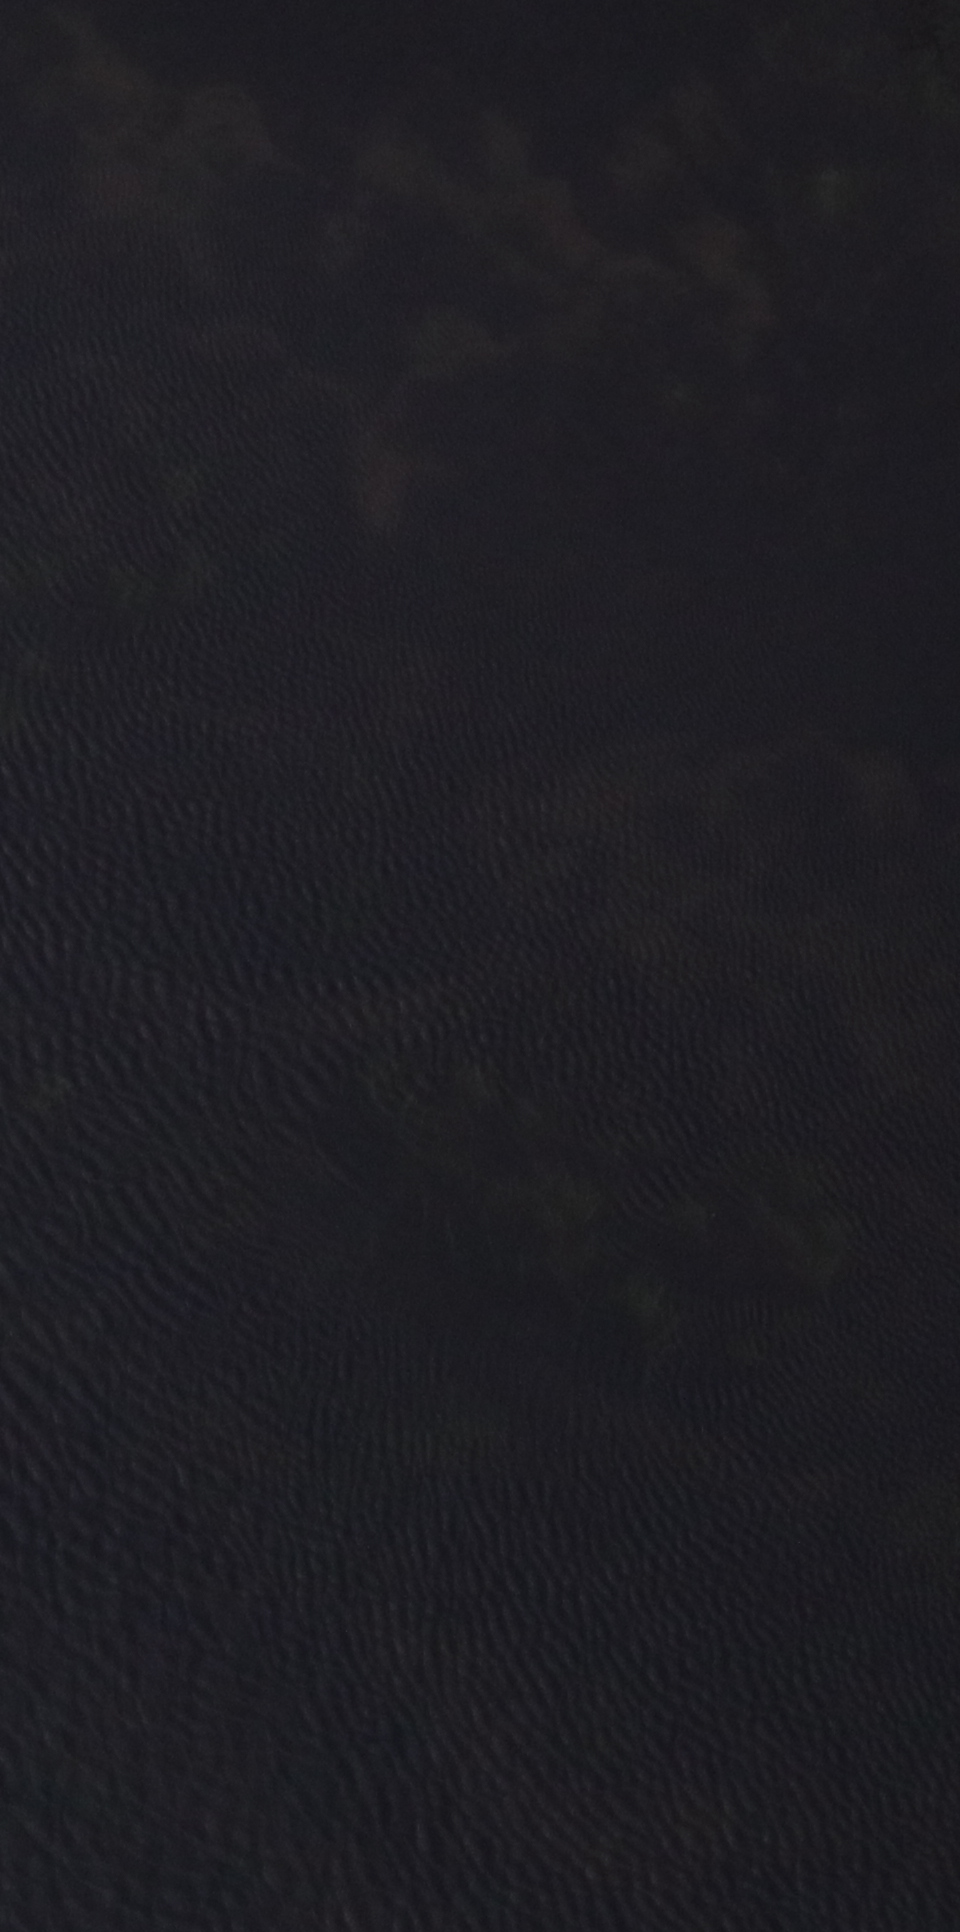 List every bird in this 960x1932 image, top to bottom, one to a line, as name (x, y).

None